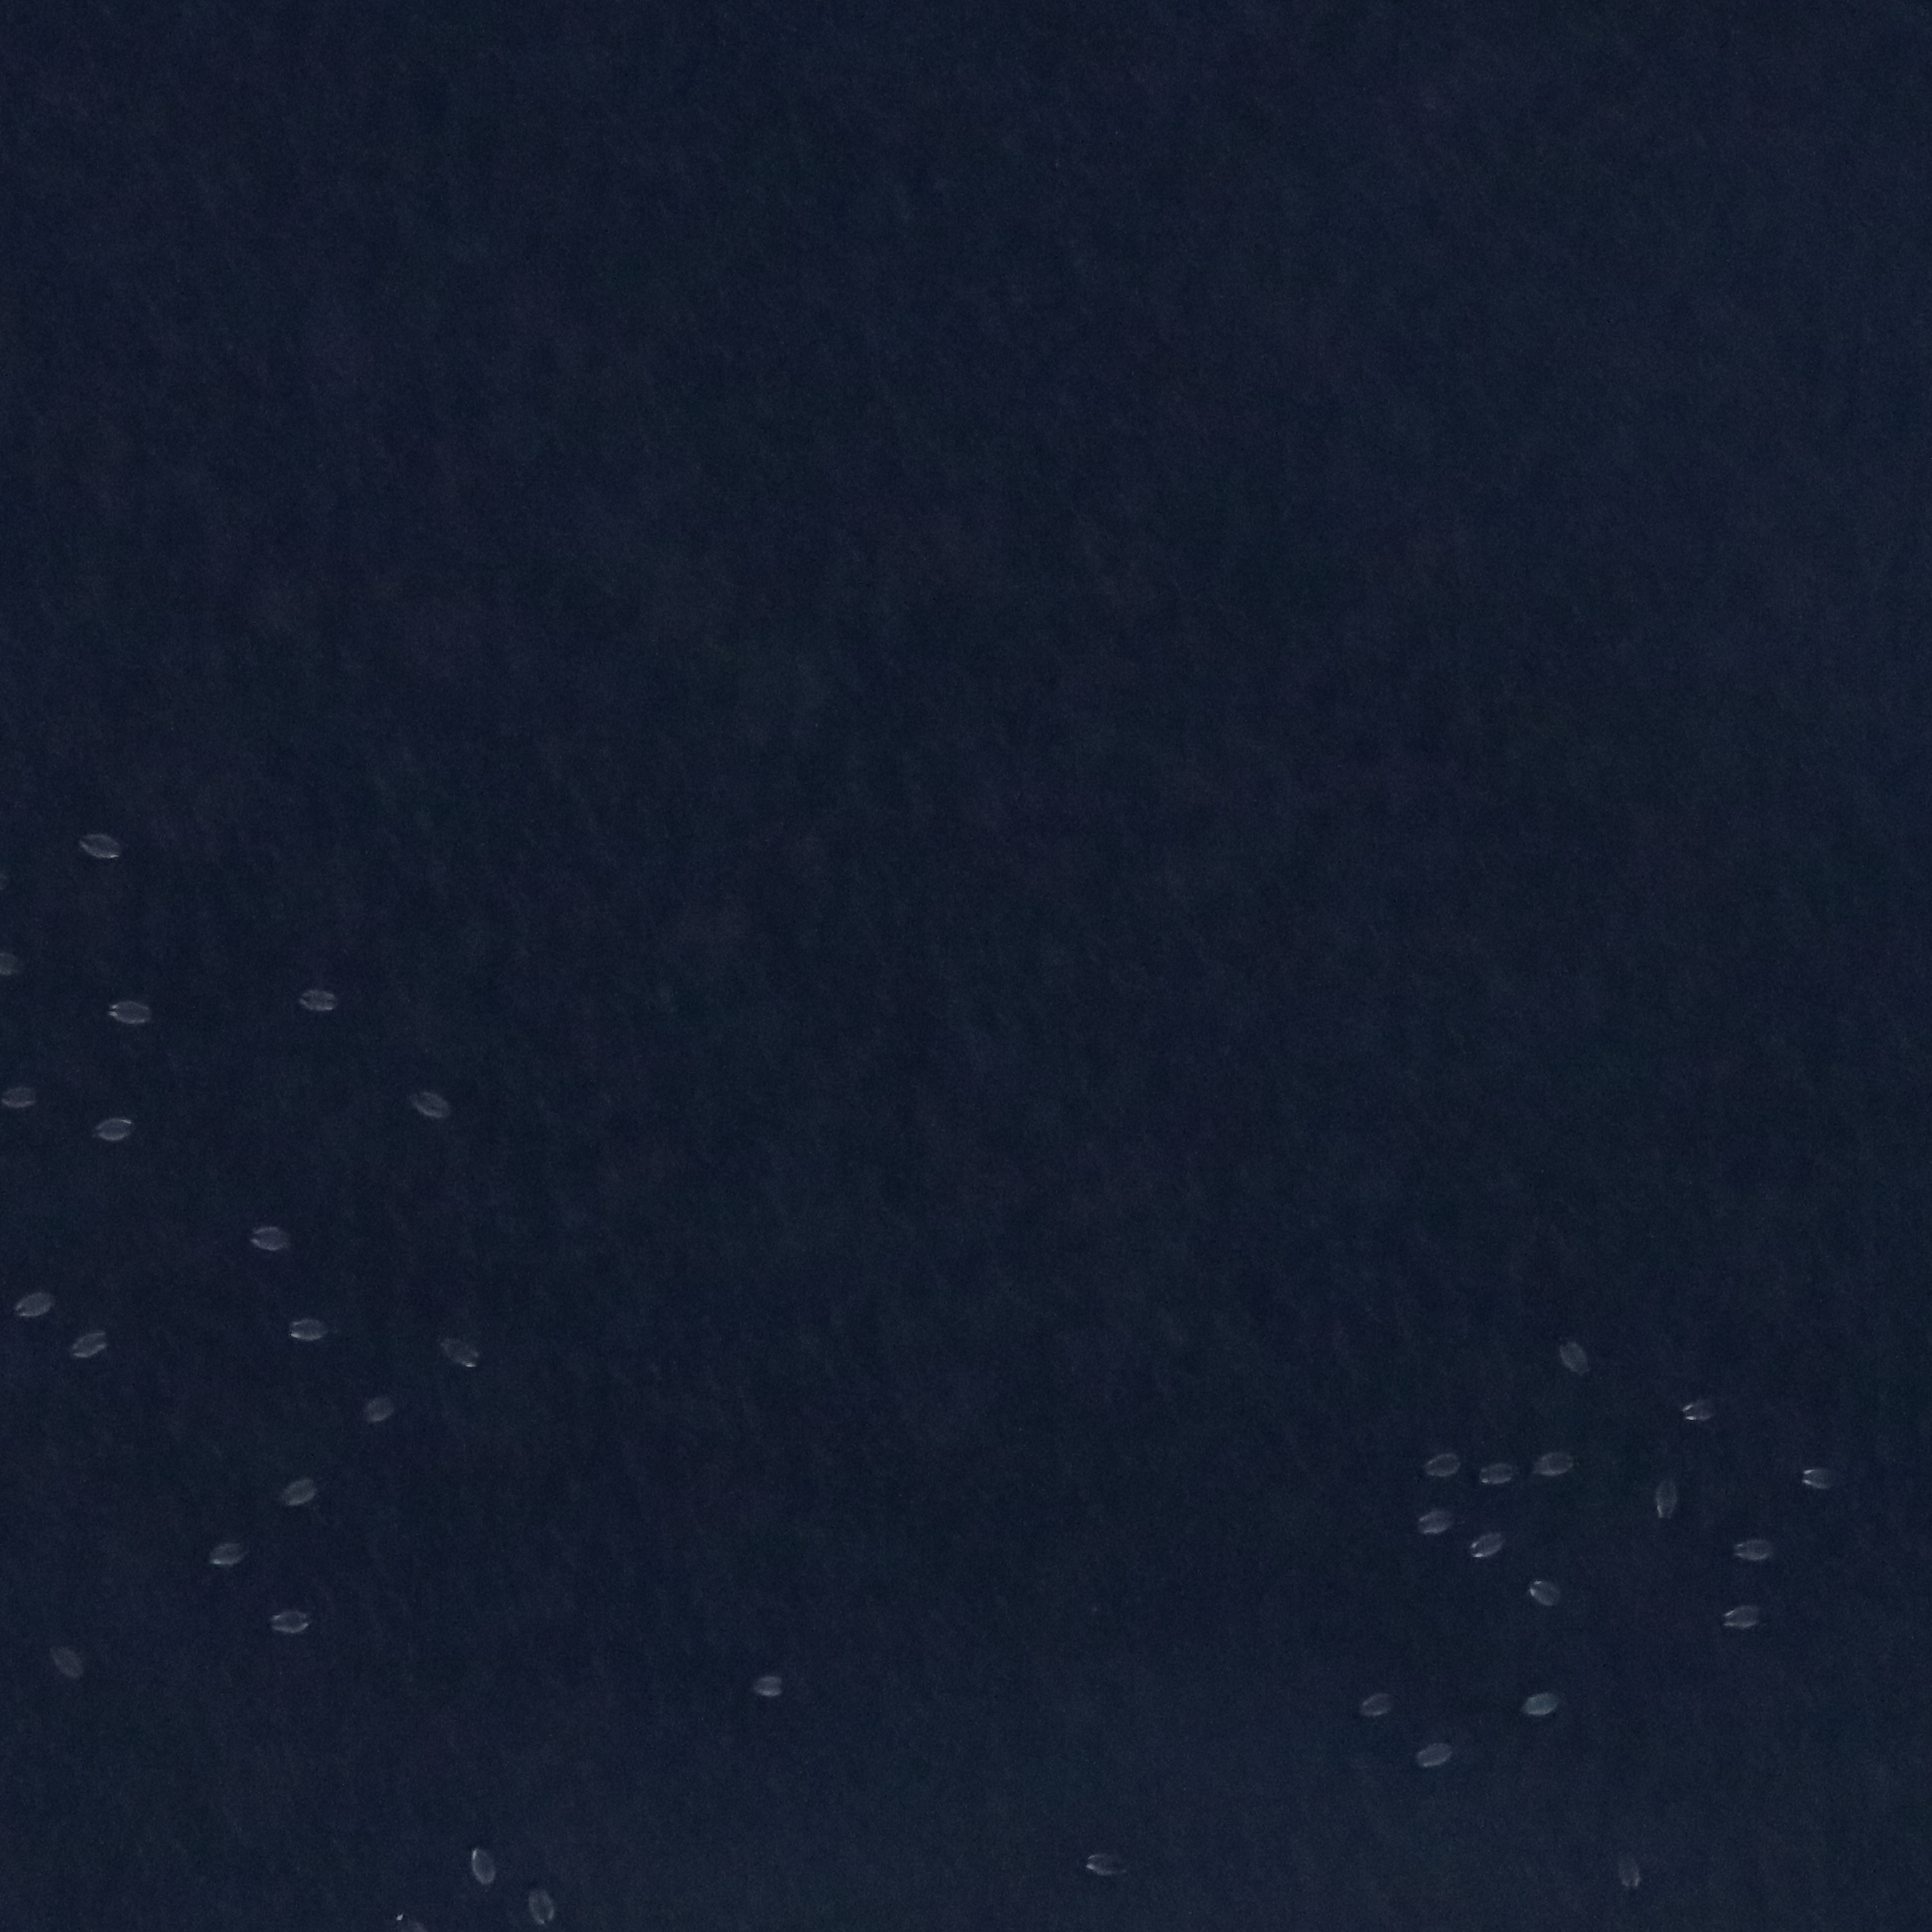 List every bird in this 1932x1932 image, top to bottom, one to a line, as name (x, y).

Canada goose (99, 845)
Canada goose (4, 961)
Canada goose (318, 1001)
Canada goose (130, 1014)
Canada goose (20, 1095)
Canada goose (431, 1106)
Canada goose (117, 1132)
Canada goose (272, 1238)
Canada goose (33, 1303)
Canada goose (309, 1330)
Canada goose (90, 1345)
Canada goose (460, 1351)
Canada goose (1573, 1357)
Canada goose (379, 1408)
Canada goose (1701, 1409)
Canada goose (1555, 1461)
Canada goose (1442, 1463)
Canada goose (1495, 1470)
Canada goose (1820, 1475)
Canada goose (300, 1490)
Canada goose (1666, 1497)
Canada goose (1434, 1519)
Canada goose (1486, 1549)
Canada goose (1754, 1550)
Canada goose (229, 1553)
Canada goose (1543, 1592)
Canada goose (1740, 1615)
Canada goose (292, 1621)
Canada goose (67, 1664)
Canada goose (768, 1684)
Canada goose (1540, 1703)
Canada goose (1376, 1704)
Canada goose (1430, 1754)
Canada goose (483, 1862)
Canada goose (1104, 1862)
Canada goose (1627, 1869)
Canada goose (541, 1904)